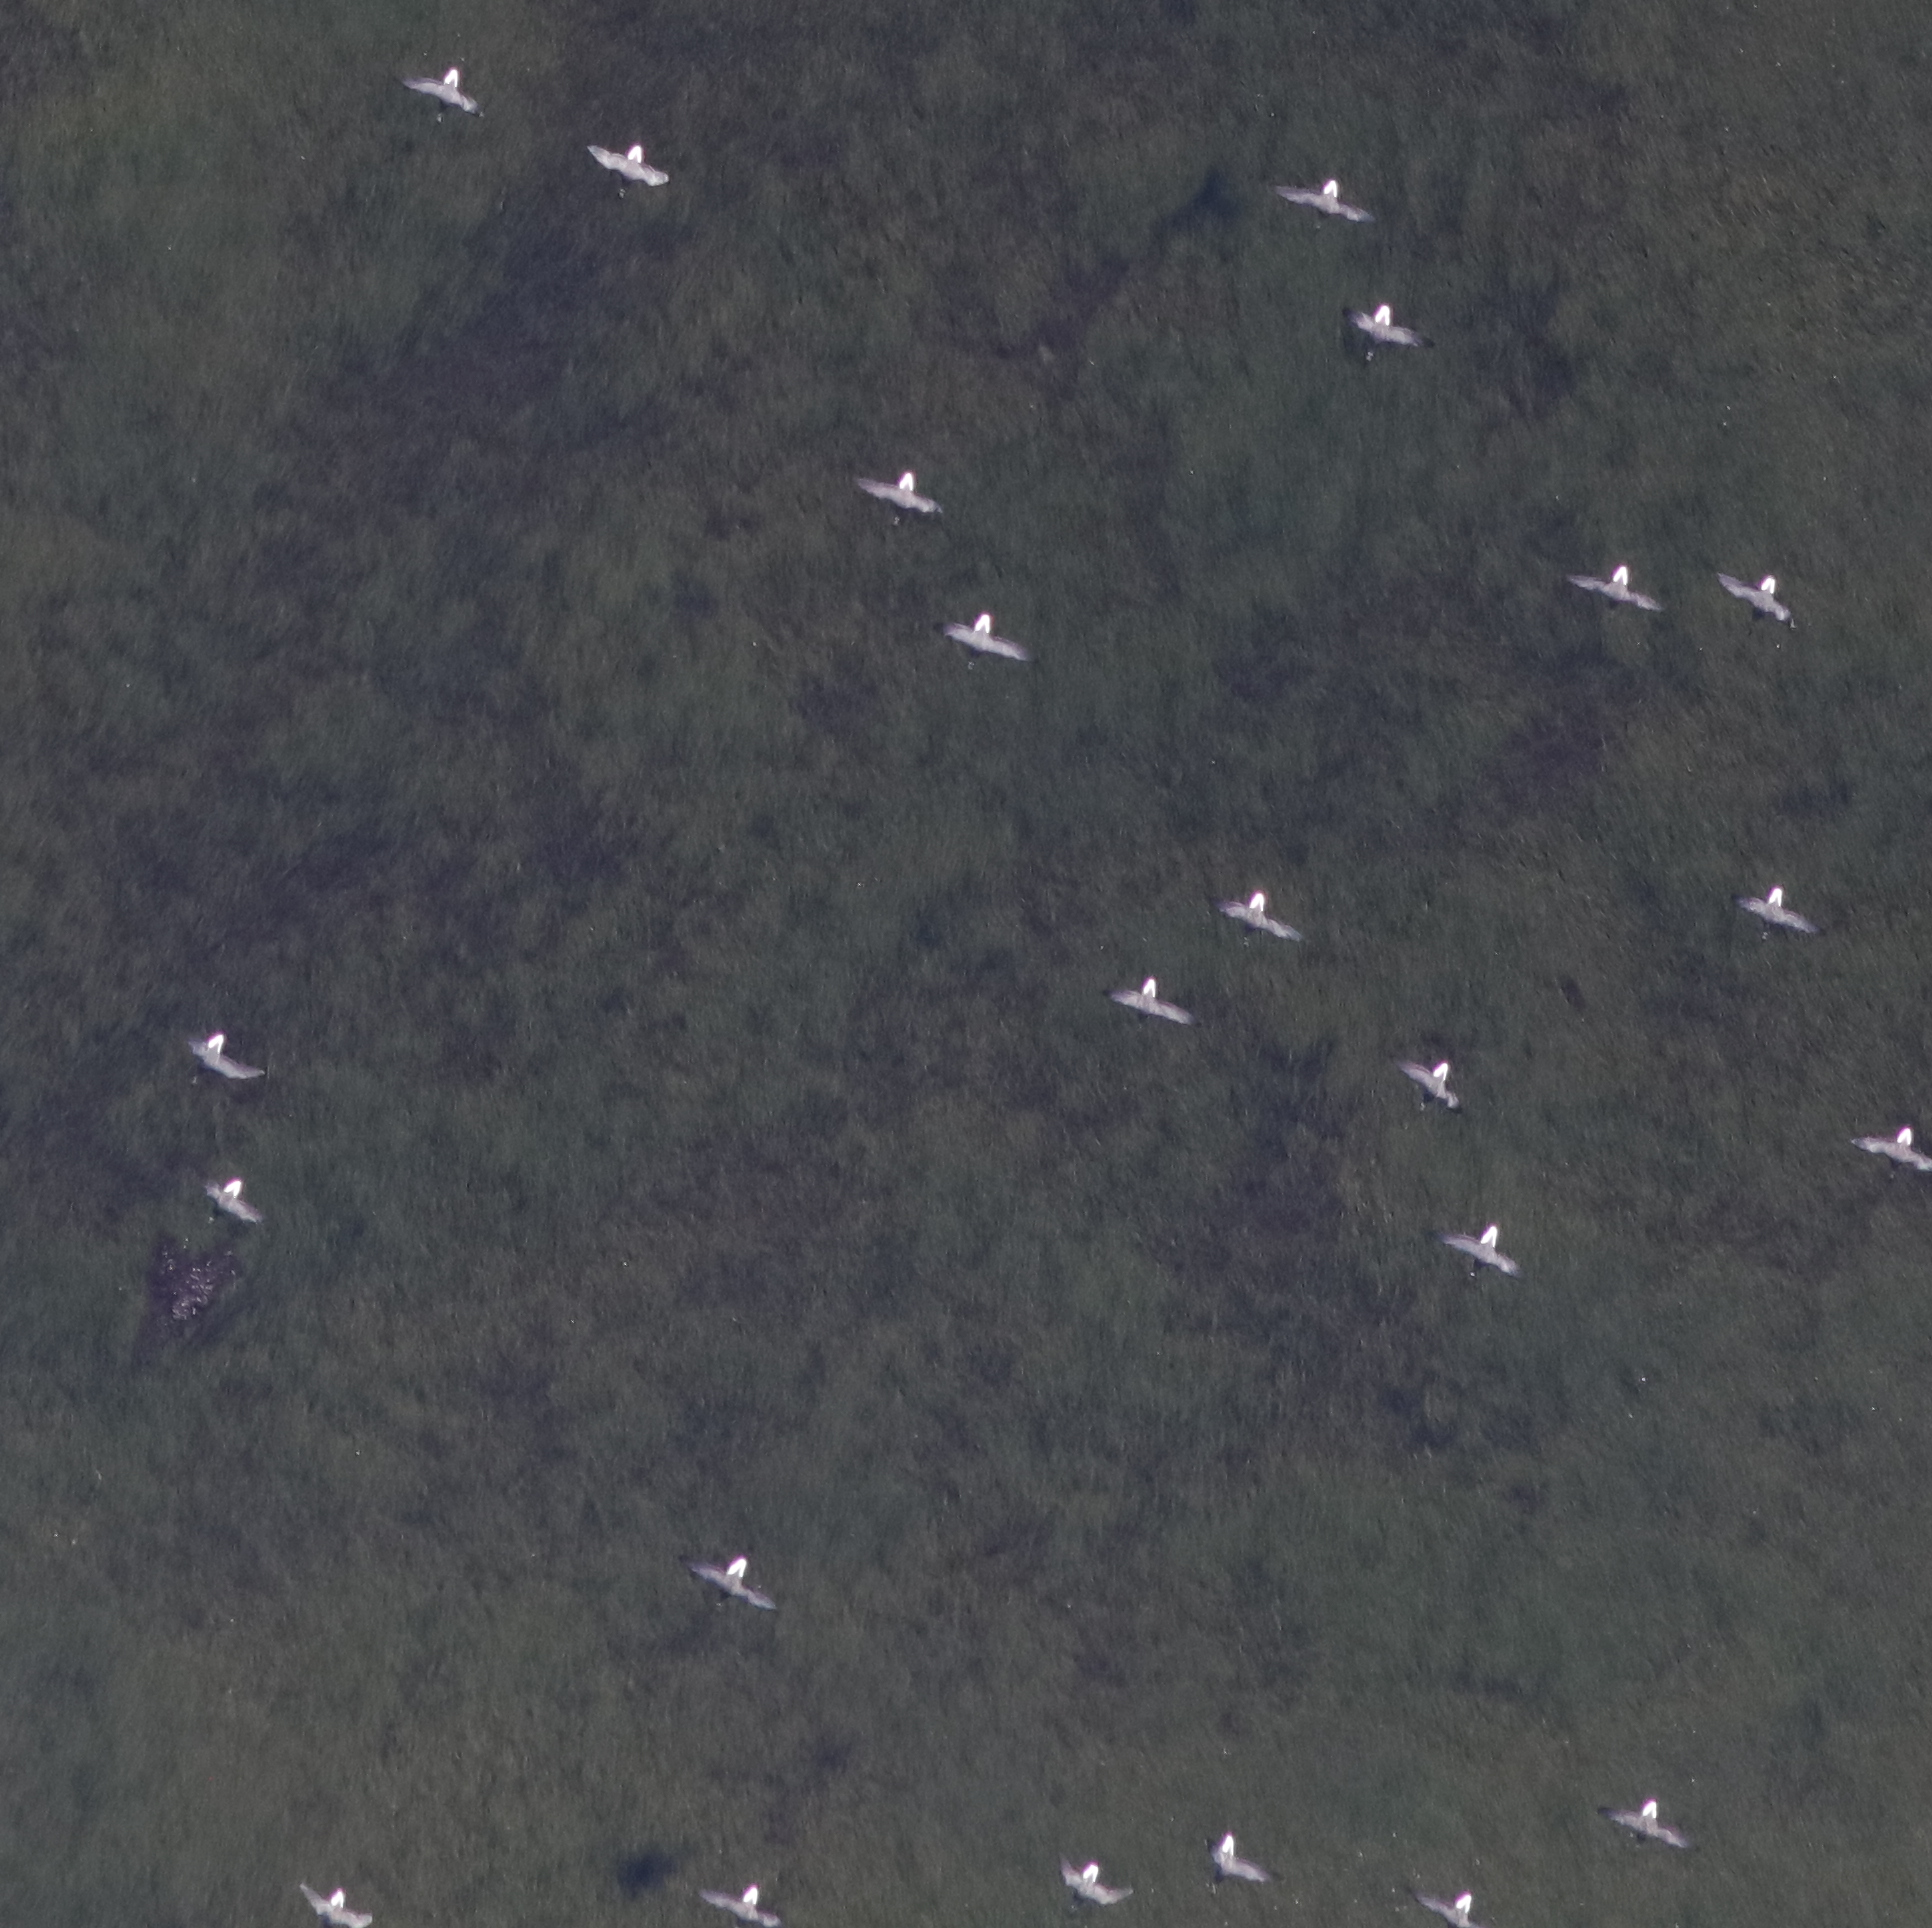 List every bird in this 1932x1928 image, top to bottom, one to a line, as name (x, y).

brant (455, 97)
brant (644, 155)
brant (1323, 198)
brant (1381, 335)
brant (904, 505)
brant (1612, 589)
brant (1759, 593)
brant (986, 636)
brant (1774, 904)
brant (1262, 922)
brant (1147, 1002)
brant (222, 1052)
brant (1435, 1087)
brant (1895, 1153)
brant (222, 1202)
brant (1472, 1256)
brant (742, 1576)
brant (1644, 1830)
brant (1227, 1862)
brant (1089, 1882)
brant (739, 1892)
brant (333, 1909)
brant (1457, 1909)